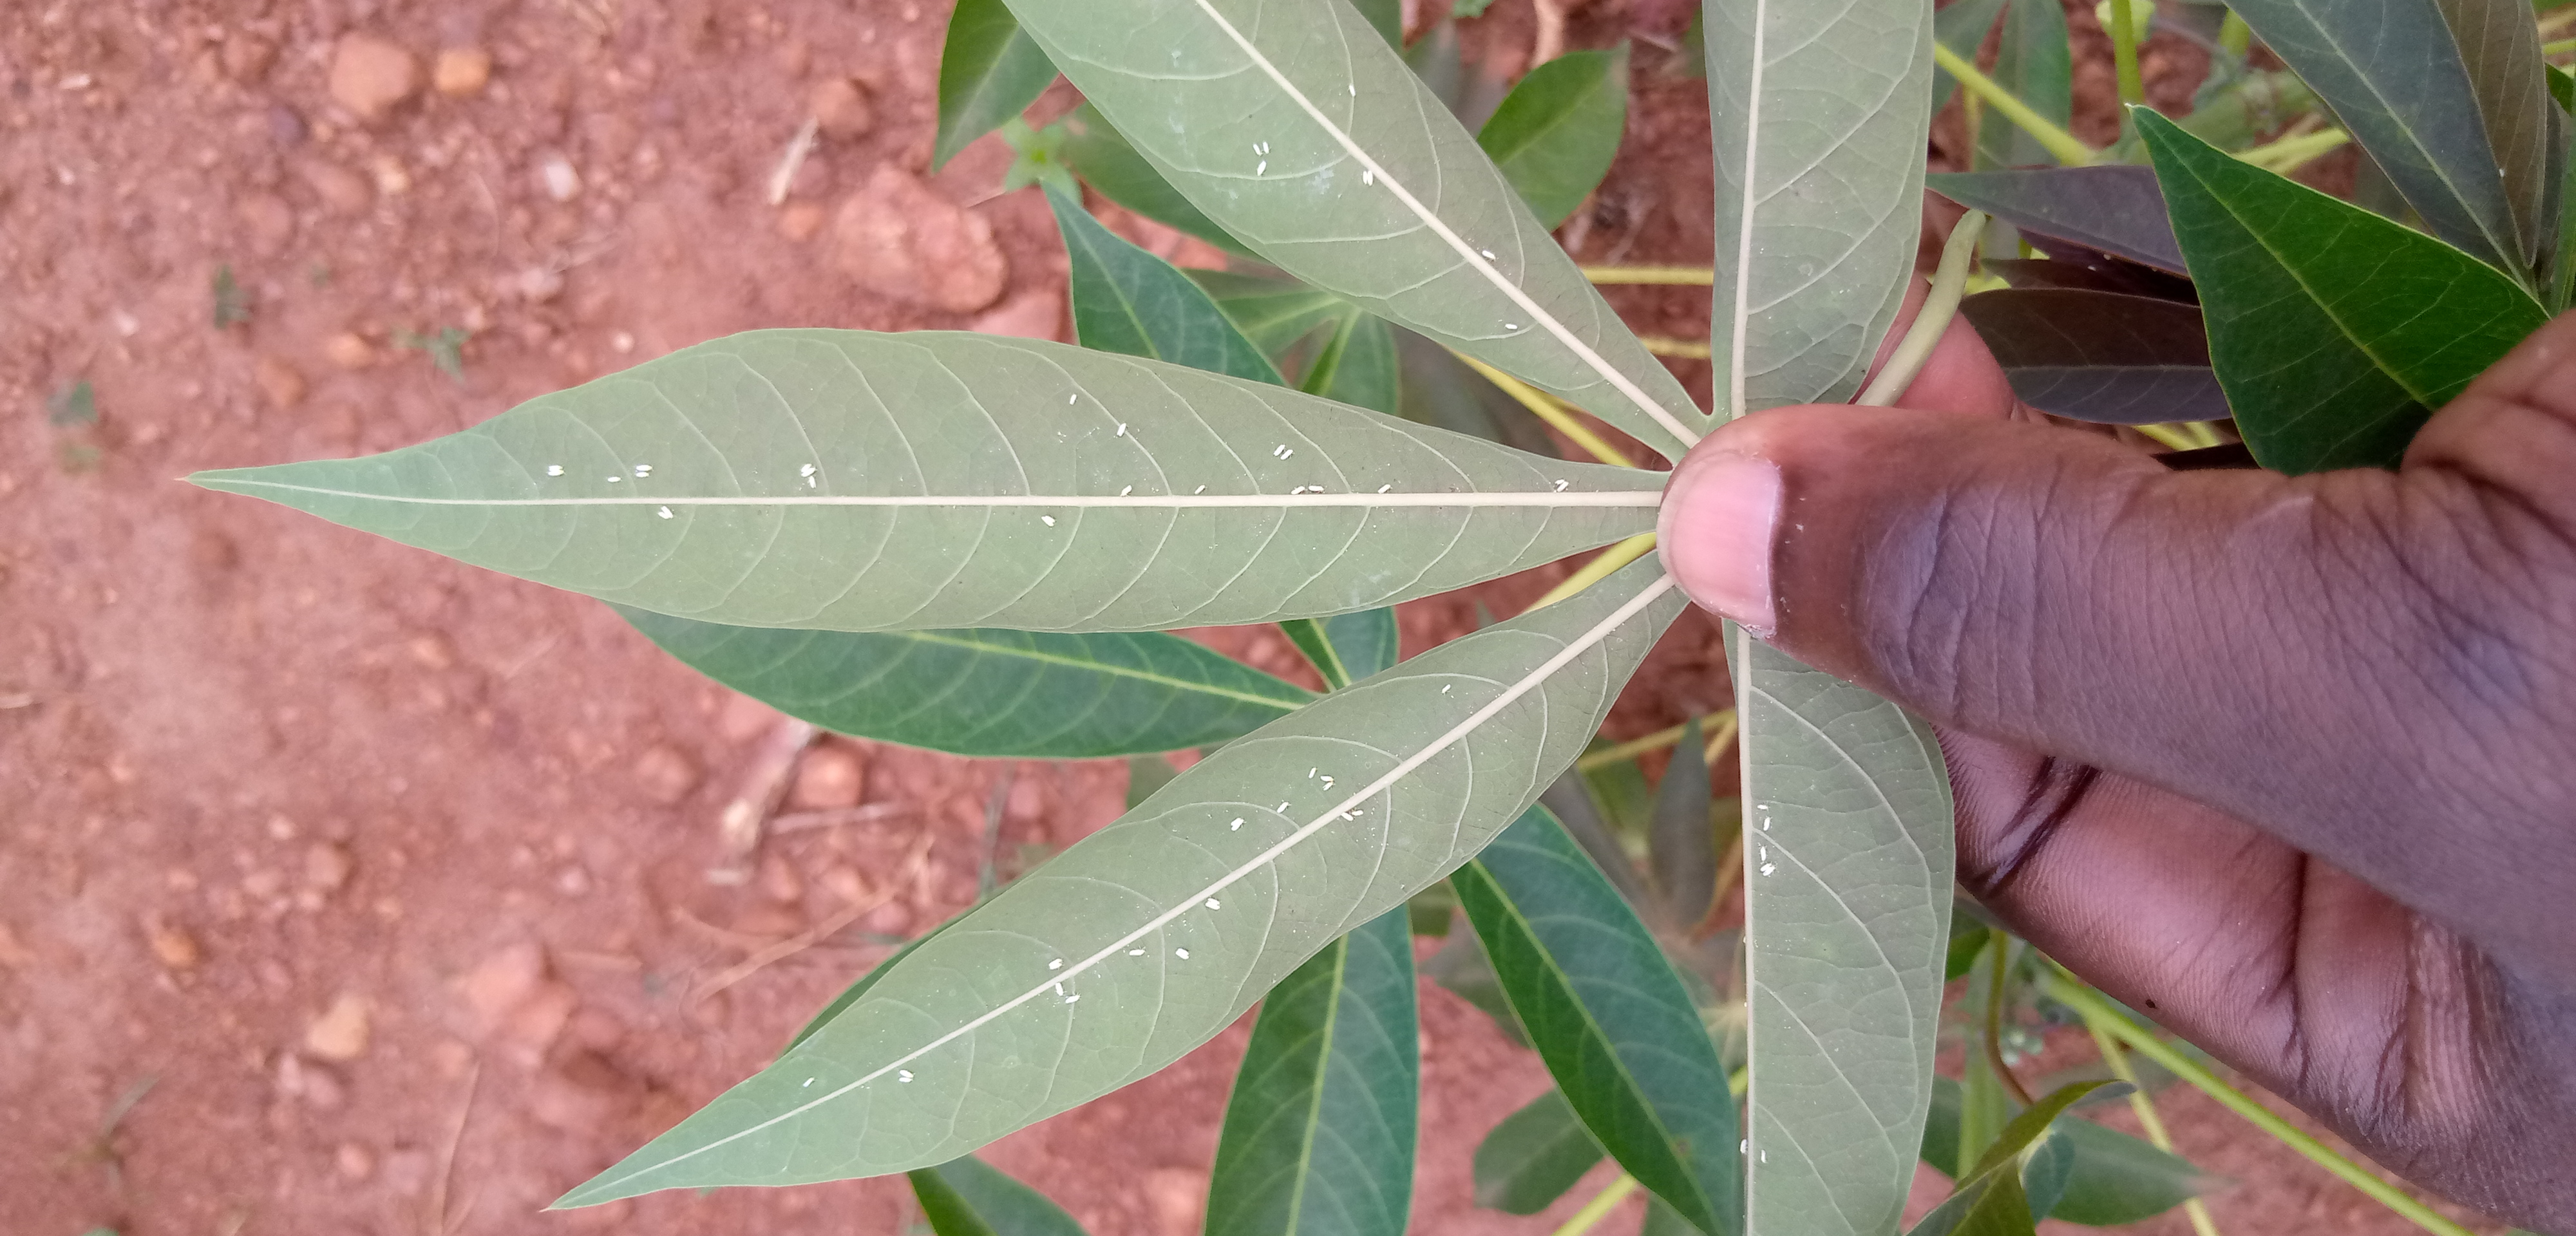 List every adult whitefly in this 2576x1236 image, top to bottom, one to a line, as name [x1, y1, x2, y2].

whitefly [1347, 82, 1359, 99]
whitefly [1260, 138, 1273, 154]
whitefly [1251, 142, 1261, 157]
whitefly [1253, 160, 1274, 178]
whitefly [1361, 167, 1368, 189]
whitefly [1368, 168, 1376, 190]
whitefly [1479, 247, 1499, 264]
whitefly [1502, 319, 1520, 333]
whitefly [1066, 393, 1083, 407]
whitefly [1115, 419, 1129, 438]
whitefly [1273, 442, 1286, 455]
whitefly [1280, 447, 1294, 462]
whitefly [800, 462, 815, 474]
whitefly [547, 463, 563, 472]
whitefly [632, 463, 654, 471]
whitefly [800, 465, 817, 481]
whitefly [545, 469, 564, 478]
whitefly [634, 470, 652, 480]
whitefly [808, 473, 819, 491]
whitefly [603, 474, 624, 485]
whitefly [1553, 478, 1566, 485]
whitefly [1557, 480, 1569, 493]
whitefly [1305, 480, 1325, 494]
whitefly [1374, 481, 1396, 496]
whitefly [1119, 482, 1135, 499]
whitefly [1191, 483, 1210, 497]
whitefly [1290, 483, 1305, 496]
whitefly [654, 505, 677, 523]
whitefly [1039, 512, 1059, 531]
whitefly [1440, 680, 1452, 697]
whitefly [1304, 763, 1319, 779]
whitefly [1318, 771, 1336, 782]
whitefly [1320, 780, 1336, 794]
whitefly [1275, 799, 1292, 816]
whitefly [1754, 801, 1771, 812]
whitefly [1350, 807, 1366, 818]
whitefly [1340, 809, 1354, 823]
whitefly [1229, 810, 1246, 834]
whitefly [1761, 812, 1773, 833]
whitefly [1759, 843, 1769, 861]
whitefly [1761, 861, 1772, 871]
whitefly [1763, 865, 1777, 879]
whitefly [1202, 895, 1224, 913]
whitefly [1126, 945, 1146, 959]
whitefly [1173, 945, 1192, 962]
whitefly [1046, 953, 1065, 970]
whitefly [1053, 980, 1066, 997]
whitefly [1062, 991, 1081, 1006]
whitefly [898, 1066, 915, 1078]
whitefly [800, 1073, 818, 1089]
whitefly [896, 1075, 914, 1087]
whitefly [1738, 1136, 1749, 1156]
whitefly [1757, 1147, 1768, 1165]